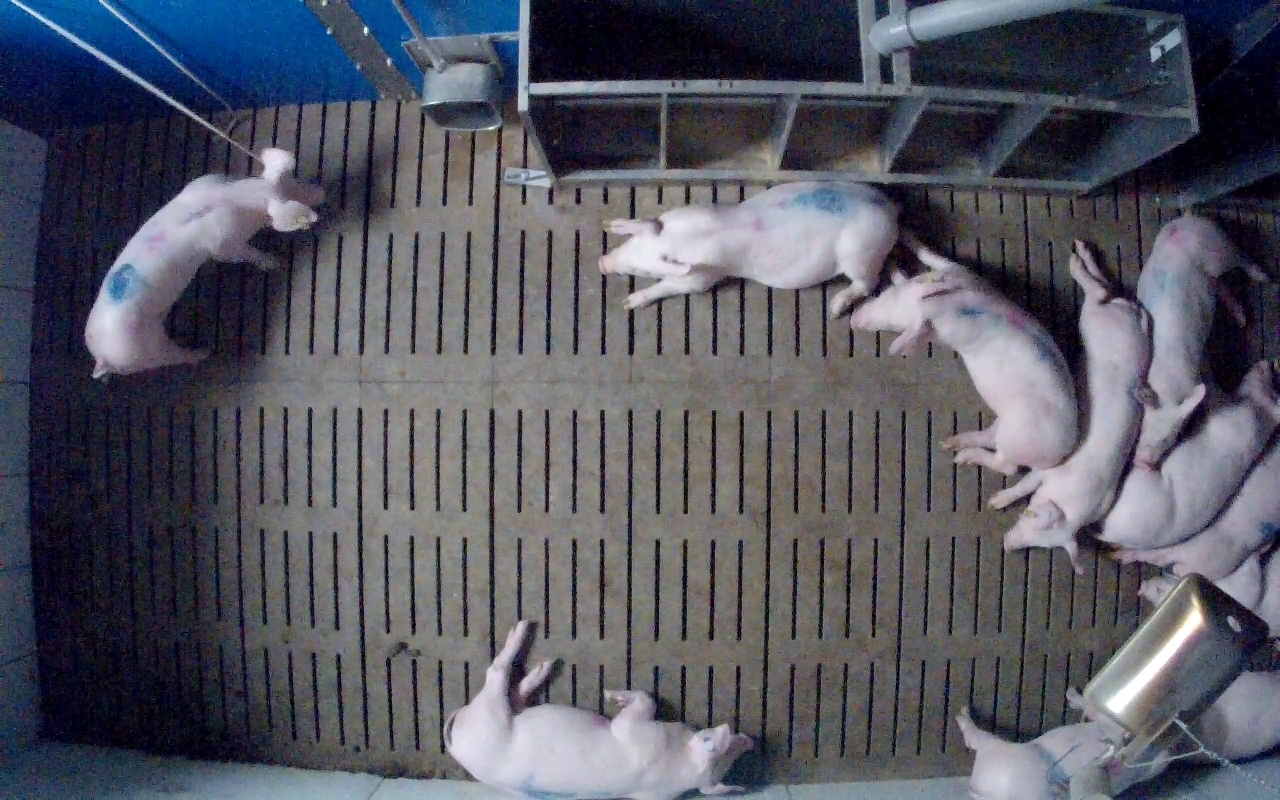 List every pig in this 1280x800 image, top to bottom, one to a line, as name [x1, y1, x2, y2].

pig [84, 147, 329, 385]
pig [595, 179, 905, 321]
pig [1133, 201, 1274, 470]
pig [847, 231, 1082, 479]
pig [985, 240, 1154, 576]
pig [1085, 358, 1277, 550]
pig [1108, 427, 1280, 579]
pig [1134, 544, 1279, 640]
pig [447, 618, 752, 799]
pig [1174, 670, 1279, 764]
pig [950, 685, 1174, 798]